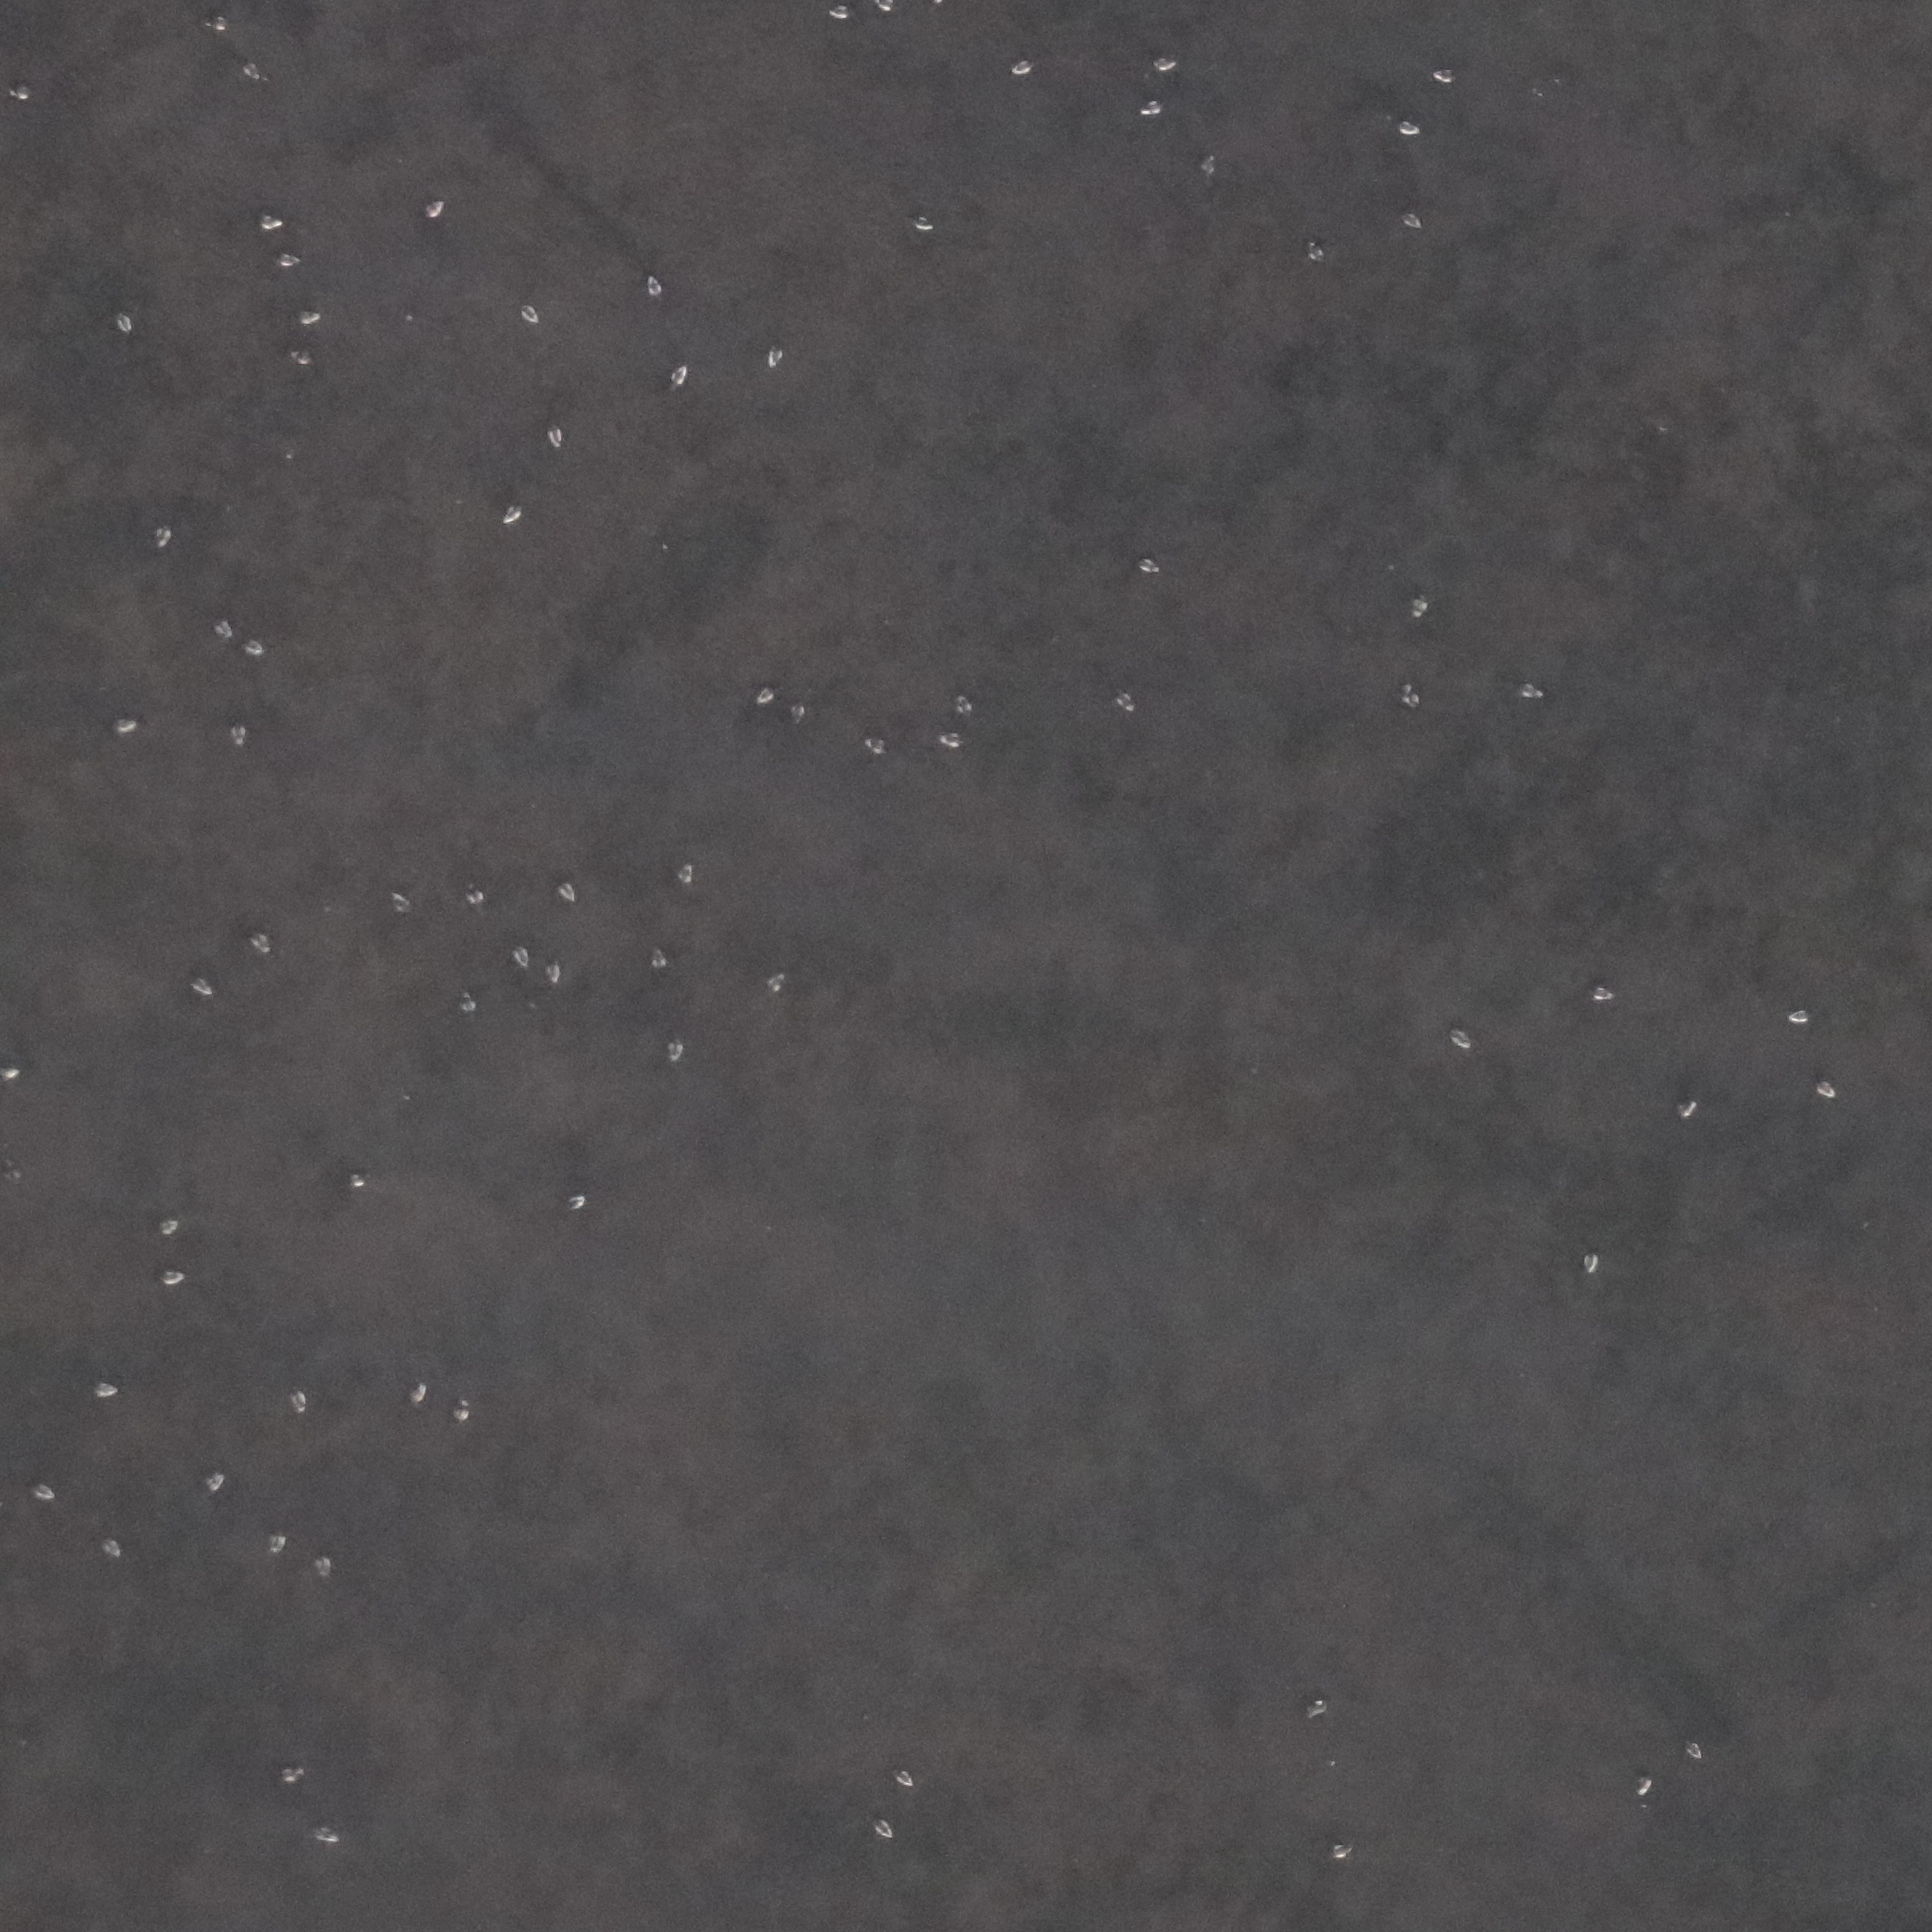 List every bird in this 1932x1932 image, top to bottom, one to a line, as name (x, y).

brant (886, 3)
brant (840, 11)
brant (220, 24)
brant (1163, 63)
brant (1023, 66)
brant (252, 72)
brant (1444, 77)
brant (22, 92)
brant (1152, 108)
brant (1408, 124)
brant (1206, 166)
brant (433, 209)
brant (1412, 220)
brant (270, 222)
brant (923, 223)
brant (1316, 253)
brant (288, 259)
brant (654, 287)
brant (523, 316)
brant (310, 319)
brant (132, 326)
brant (777, 355)
brant (308, 359)
brant (680, 378)
brant (555, 435)
brant (516, 521)
brant (163, 540)
brant (1148, 564)
brant (1417, 601)
brant (222, 629)
brant (252, 654)
brant (1530, 690)
brant (767, 697)
brant (1412, 698)
brant (1125, 700)
brant (964, 704)
brant (796, 712)
brant (124, 724)
brant (238, 733)
brant (950, 739)
brant (875, 746)
brant (688, 879)
brant (567, 890)
brant (475, 892)
brant (402, 901)
brant (260, 944)
brant (523, 957)
brant (668, 962)
brant (555, 968)
brant (195, 983)
brant (777, 990)
brant (1602, 994)
brant (467, 1004)
brant (1801, 1016)
brant (1459, 1036)
brant (681, 1049)
brant (11, 1075)
brant (1826, 1089)
brant (1688, 1107)
brant (353, 1175)
brant (577, 1201)
brant (168, 1227)
brant (1591, 1262)
brant (173, 1277)
brant (108, 1388)
brant (423, 1393)
brant (300, 1400)
brant (468, 1409)
brant (217, 1483)
brant (45, 1489)
brant (121, 1546)
brant (275, 1546)
brant (328, 1573)
brant (1322, 1708)
brant (1700, 1748)
brant (291, 1775)
brant (904, 1778)
brant (1641, 1785)
brant (883, 1828)
brant (328, 1834)
brant (1341, 1851)